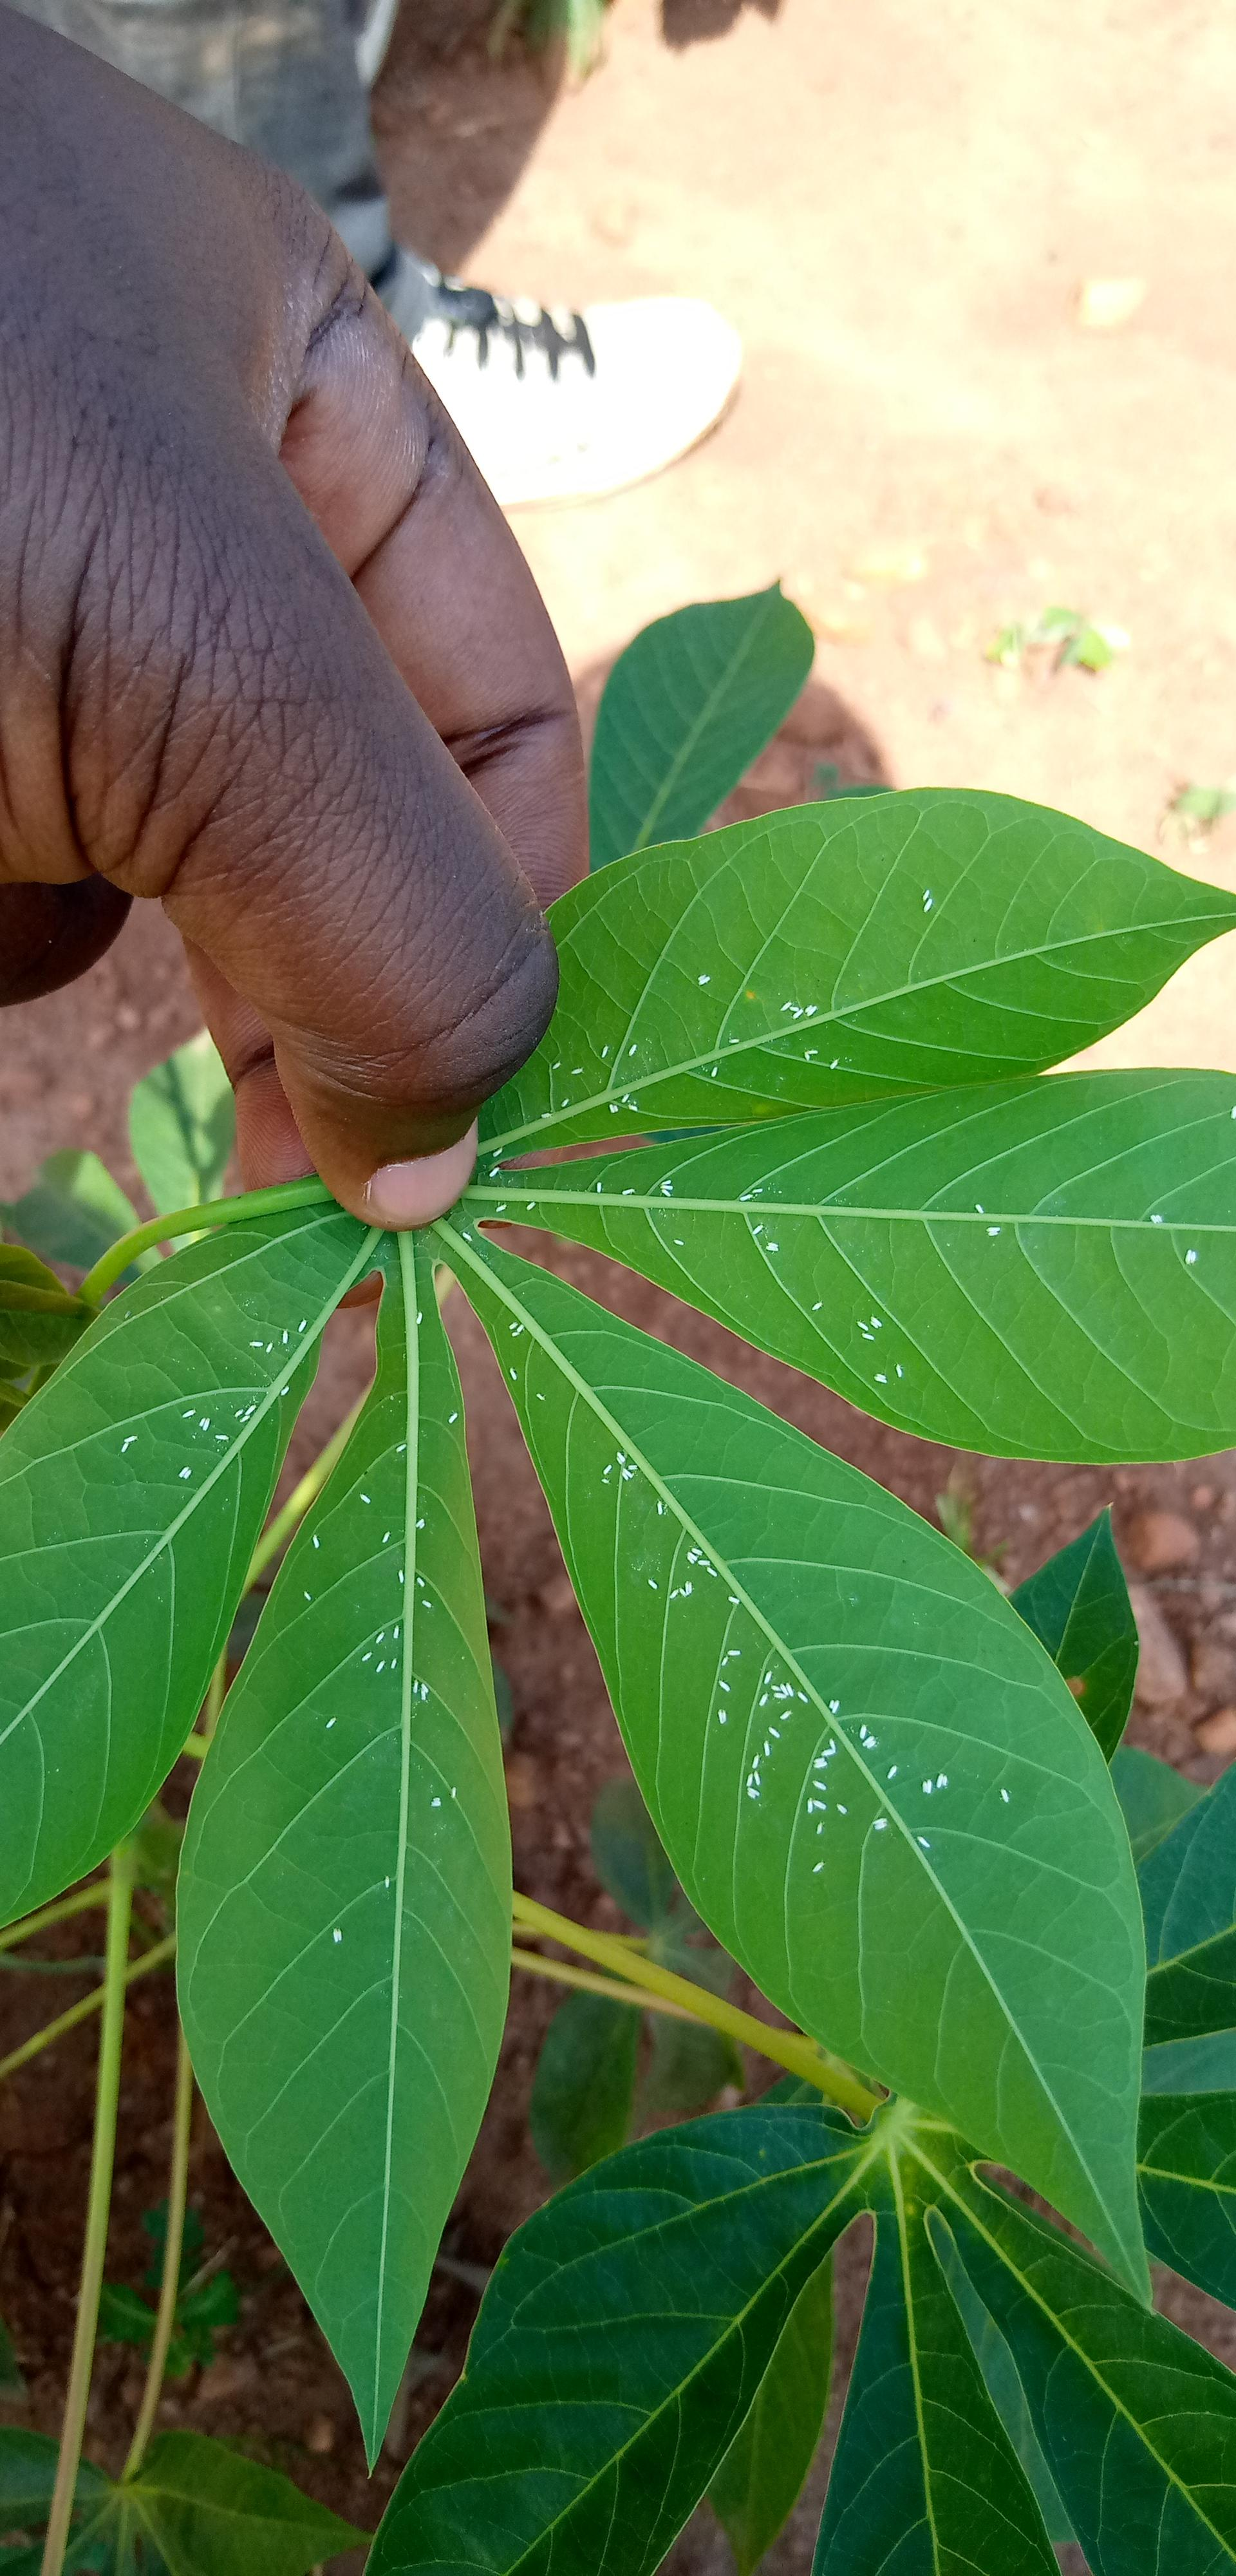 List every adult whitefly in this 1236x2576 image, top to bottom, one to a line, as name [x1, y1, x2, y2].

whitefly [921, 889, 930, 902]
whitefly [921, 898, 933, 913]
whitefly [697, 974, 706, 982]
whitefly [698, 976, 711, 988]
whitefly [779, 1001, 793, 1012]
whitefly [804, 1005, 813, 1013]
whitefly [805, 1005, 818, 1018]
whitefly [788, 1006, 800, 1012]
whitefly [792, 1008, 803, 1019]
whitefly [726, 1037, 740, 1044]
whitefly [626, 1043, 641, 1057]
whitefly [599, 1043, 610, 1061]
whitefly [806, 1048, 818, 1055]
whitefly [803, 1052, 811, 1063]
whitefly [828, 1054, 841, 1073]
whitefly [550, 1061, 562, 1070]
whitefly [709, 1065, 720, 1079]
whitefly [569, 1067, 585, 1075]
whitefly [620, 1092, 631, 1104]
whitefly [559, 1097, 573, 1108]
whitefly [608, 1103, 615, 1114]
whitefly [627, 1103, 639, 1113]
whitefly [613, 1104, 619, 1113]
whitefly [1229, 1104, 1236, 1120]
whitefly [539, 1110, 553, 1119]
whitefly [491, 1146, 505, 1159]
whitefly [488, 1165, 502, 1179]
whitefly [659, 1179, 673, 1186]
whitefly [595, 1179, 603, 1194]
whitefly [620, 1184, 636, 1196]
whitefly [659, 1184, 674, 1190]
whitefly [751, 1186, 765, 1194]
whitefly [660, 1189, 672, 1198]
whitefly [739, 1193, 754, 1202]
whitefly [525, 1200, 538, 1211]
whitefly [493, 1202, 508, 1215]
whitefly [972, 1202, 986, 1214]
whitefly [1150, 1214, 1157, 1224]
whitefly [1156, 1214, 1163, 1223]
whitefly [751, 1221, 766, 1236]
whitefly [984, 1226, 1001, 1232]
whitefly [460, 1231, 473, 1243]
whitefly [987, 1232, 999, 1237]
whitefly [671, 1237, 686, 1247]
whitefly [766, 1242, 780, 1249]
whitefly [764, 1245, 780, 1254]
whitefly [1184, 1249, 1192, 1265]
whitefly [1190, 1251, 1197, 1264]
whitefly [810, 1299, 826, 1312]
whitefly [415, 1310, 424, 1326]
whitefly [870, 1316, 883, 1328]
whitefly [296, 1318, 309, 1333]
whitefly [855, 1320, 869, 1332]
whitefly [870, 1320, 879, 1330]
whitefly [508, 1321, 519, 1331]
whitefly [516, 1323, 525, 1332]
whitefly [281, 1328, 290, 1345]
whitefly [509, 1331, 520, 1338]
whitefly [860, 1332, 875, 1341]
whitefly [248, 1339, 264, 1348]
whitefly [264, 1341, 274, 1354]
whitefly [894, 1363, 905, 1379]
whitefly [507, 1366, 519, 1381]
whitefly [876, 1372, 886, 1380]
whitefly [874, 1376, 888, 1384]
whitefly [279, 1385, 290, 1397]
whitefly [534, 1391, 547, 1402]
whitefly [244, 1404, 257, 1416]
whitefly [182, 1408, 196, 1419]
whitefly [233, 1408, 243, 1419]
whitefly [445, 1409, 460, 1425]
whitefly [238, 1415, 251, 1425]
whitefly [198, 1417, 206, 1428]
whitefly [202, 1417, 211, 1431]
whitefly [214, 1433, 229, 1441]
whitefly [122, 1434, 140, 1442]
whitefly [395, 1442, 408, 1454]
whitefly [120, 1443, 129, 1454]
whitefly [616, 1451, 626, 1463]
whitefly [616, 1456, 623, 1466]
whitefly [626, 1463, 639, 1471]
whitefly [602, 1464, 612, 1476]
whitefly [178, 1465, 190, 1479]
whitefly [623, 1468, 634, 1479]
whitefly [183, 1469, 192, 1479]
whitefly [621, 1472, 630, 1481]
whitefly [600, 1477, 611, 1484]
whitefly [356, 1492, 372, 1505]
whitefly [655, 1499, 666, 1516]
whitefly [415, 1518, 424, 1528]
whitefly [419, 1522, 426, 1529]
whitefly [380, 1529, 391, 1544]
whitefly [311, 1532, 321, 1552]
whitefly [689, 1546, 704, 1557]
whitefly [687, 1551, 698, 1561]
whitefly [686, 1556, 695, 1565]
whitefly [696, 1559, 713, 1567]
whitefly [705, 1566, 718, 1578]
whitefly [395, 1568, 407, 1584]
whitefly [415, 1576, 426, 1588]
whitefly [646, 1577, 660, 1591]
whitefly [684, 1580, 689, 1596]
whitefly [688, 1582, 693, 1595]
whitefly [679, 1586, 686, 1598]
whitefly [668, 1587, 679, 1600]
whitefly [301, 1589, 313, 1602]
whitefly [726, 1595, 741, 1605]
whitefly [420, 1598, 435, 1610]
whitefly [392, 1624, 401, 1640]
whitefly [374, 1630, 386, 1645]
whitefly [726, 1648, 742, 1657]
whitefly [360, 1651, 373, 1663]
whitefly [719, 1656, 729, 1667]
whitefly [389, 1658, 397, 1671]
whitefly [374, 1659, 386, 1674]
whitefly [762, 1669, 773, 1685]
whitefly [412, 1676, 418, 1694]
whitefly [717, 1679, 732, 1694]
whitefly [785, 1682, 795, 1698]
whitefly [420, 1683, 429, 1694]
whitefly [780, 1683, 789, 1696]
whitefly [769, 1684, 781, 1692]
whitefly [419, 1688, 427, 1701]
whitefly [796, 1690, 809, 1705]
whitefly [758, 1692, 769, 1707]
whitefly [773, 1692, 787, 1700]
whitefly [828, 1698, 834, 1710]
whitefly [832, 1700, 840, 1714]
whitefly [717, 1707, 728, 1725]
whitefly [778, 1708, 794, 1721]
whitefly [324, 1715, 339, 1731]
whitefly [859, 1720, 866, 1740]
whitefly [767, 1725, 782, 1740]
whitefly [861, 1735, 875, 1748]
whitefly [828, 1737, 838, 1753]
whitefly [762, 1738, 774, 1758]
whitefly [866, 1740, 876, 1749]
whitefly [819, 1747, 834, 1757]
whitefly [750, 1754, 761, 1769]
whitefly [812, 1757, 826, 1765]
whitefly [812, 1761, 827, 1768]
whitefly [884, 1763, 899, 1781]
whitefly [753, 1770, 762, 1787]
whitefly [745, 1771, 753, 1786]
whitefly [935, 1772, 944, 1789]
whitefly [942, 1774, 948, 1788]
whitefly [927, 1777, 932, 1795]
whitefly [810, 1779, 828, 1793]
whitefly [921, 1779, 926, 1795]
whitefly [449, 1785, 458, 1801]
whitefly [745, 1786, 761, 1797]
whitefly [998, 1787, 1011, 1804]
whitefly [745, 1791, 756, 1799]
whitefly [431, 1796, 441, 1802]
whitefly [806, 1796, 812, 1815]
whitefly [812, 1799, 827, 1812]
whitefly [429, 1801, 442, 1807]
whitefly [835, 1803, 850, 1817]
whitefly [872, 1817, 888, 1826]
whitefly [814, 1819, 827, 1837]
whitefly [874, 1823, 888, 1832]
whitefly [915, 1835, 932, 1850]
whitefly [810, 1860, 828, 1874]
whitefly [382, 1874, 393, 1889]
whitefly [332, 1927, 339, 1943]
whitefly [337, 1928, 343, 1942]